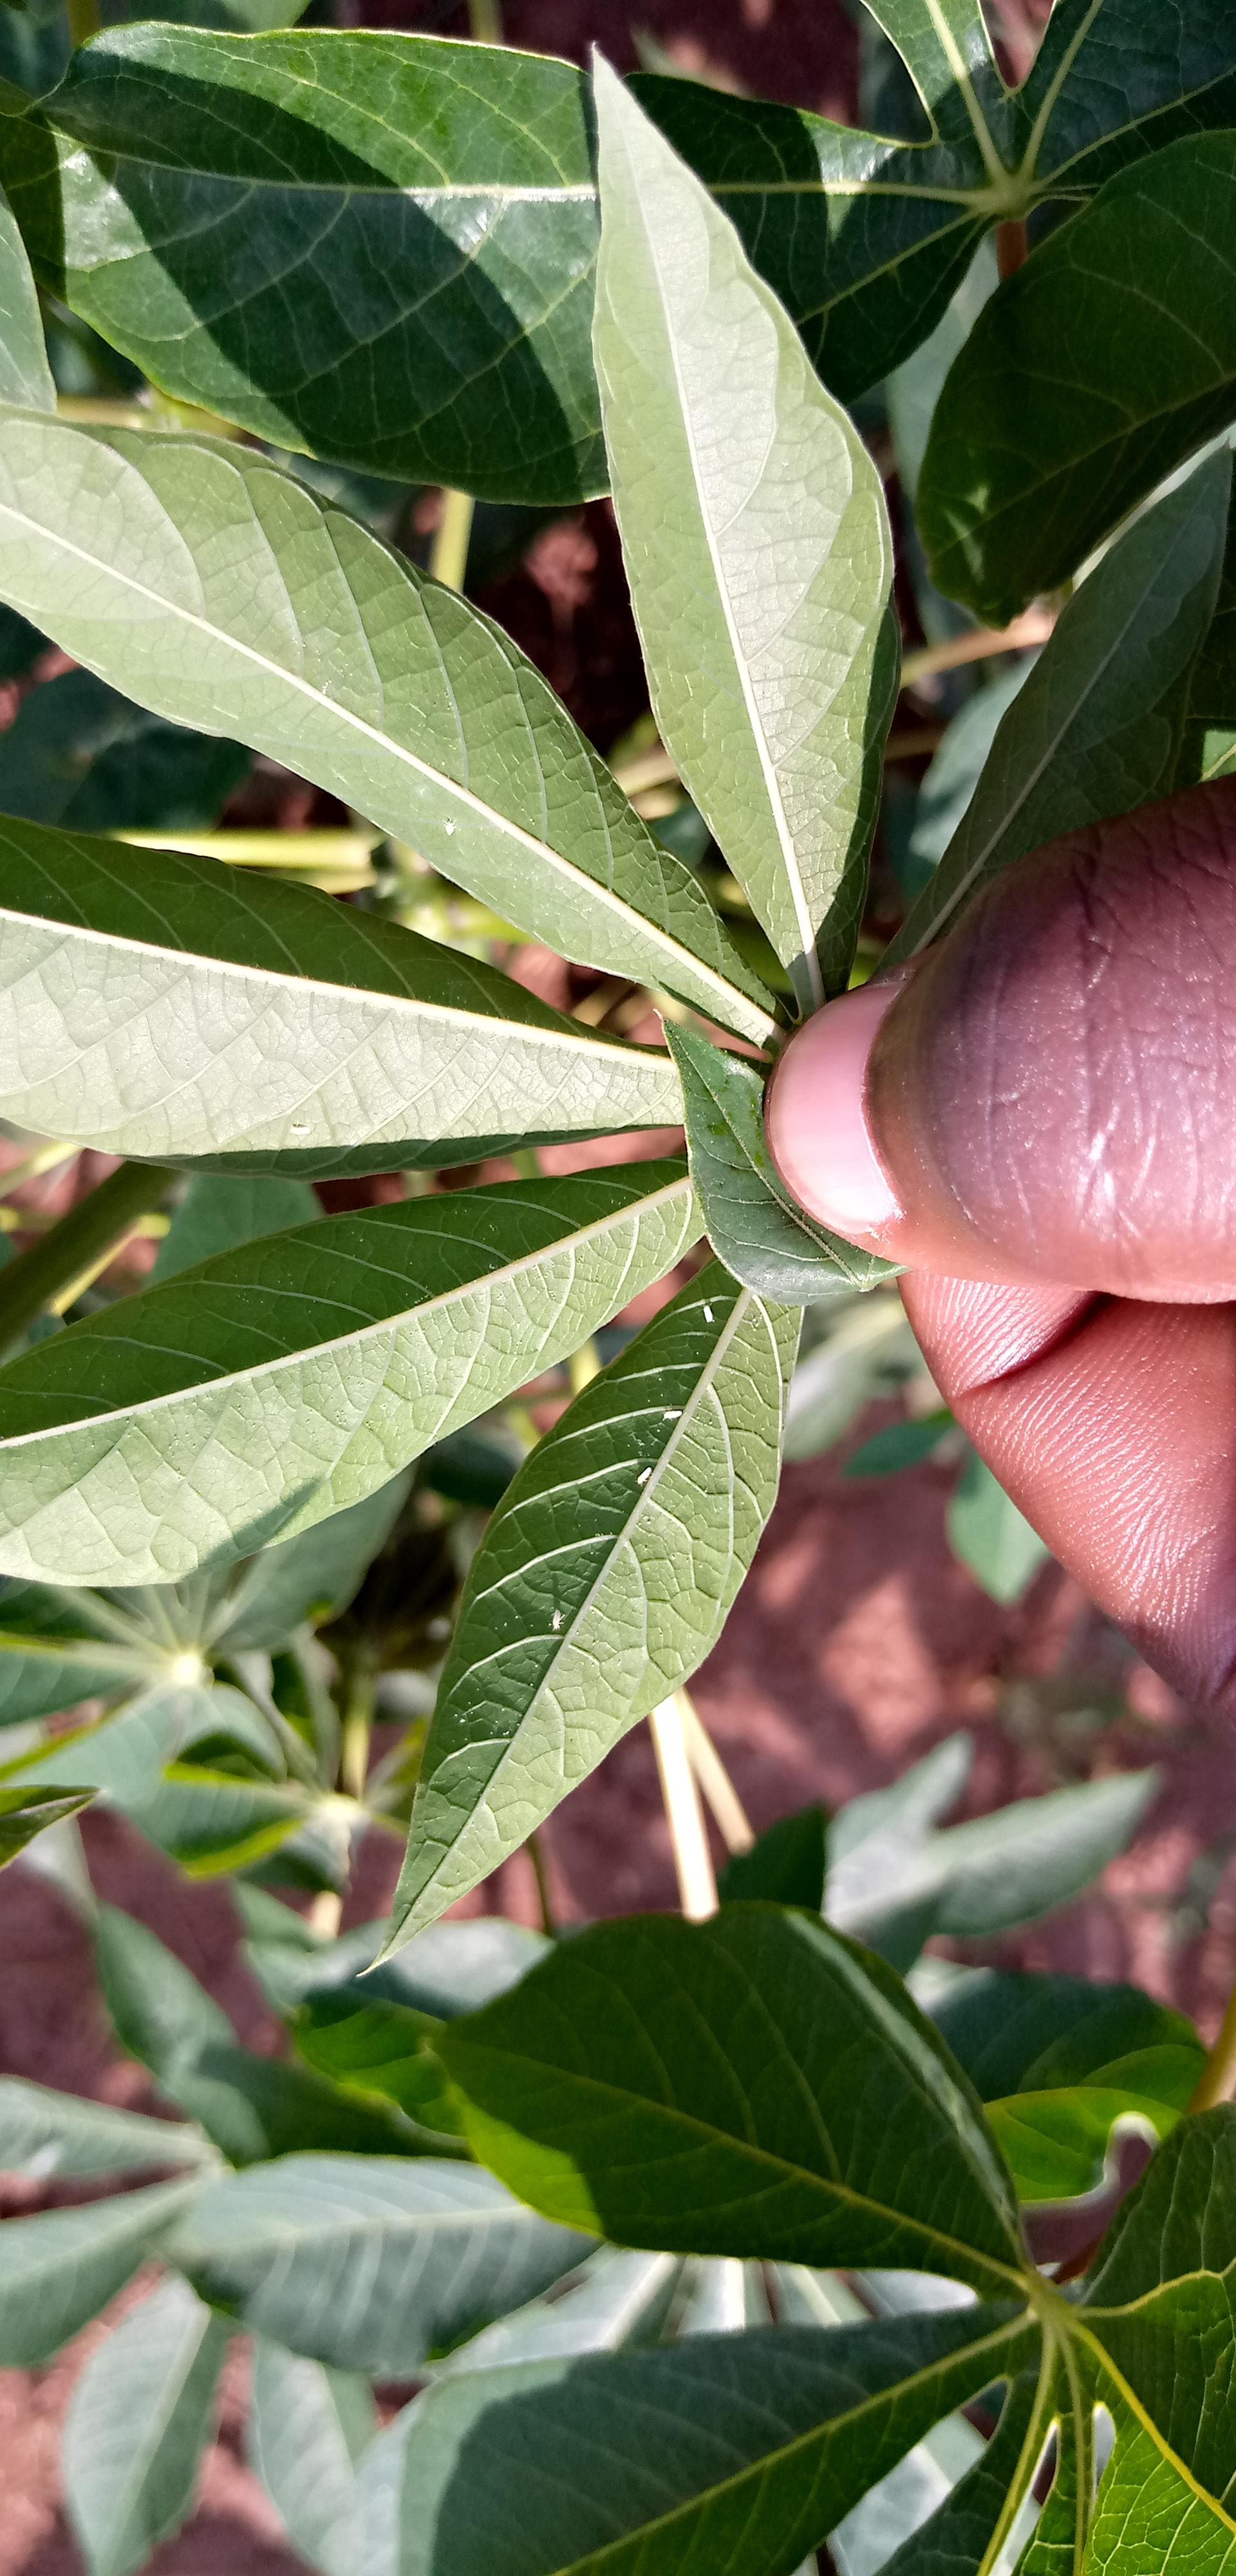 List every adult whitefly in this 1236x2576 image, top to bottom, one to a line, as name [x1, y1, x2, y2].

whitefly [442, 816, 457, 838]
whitefly [286, 1122, 315, 1139]
whitefly [702, 1301, 718, 1325]
whitefly [662, 1406, 687, 1422]
whitefly [634, 1462, 656, 1486]
whitefly [548, 1605, 563, 1633]